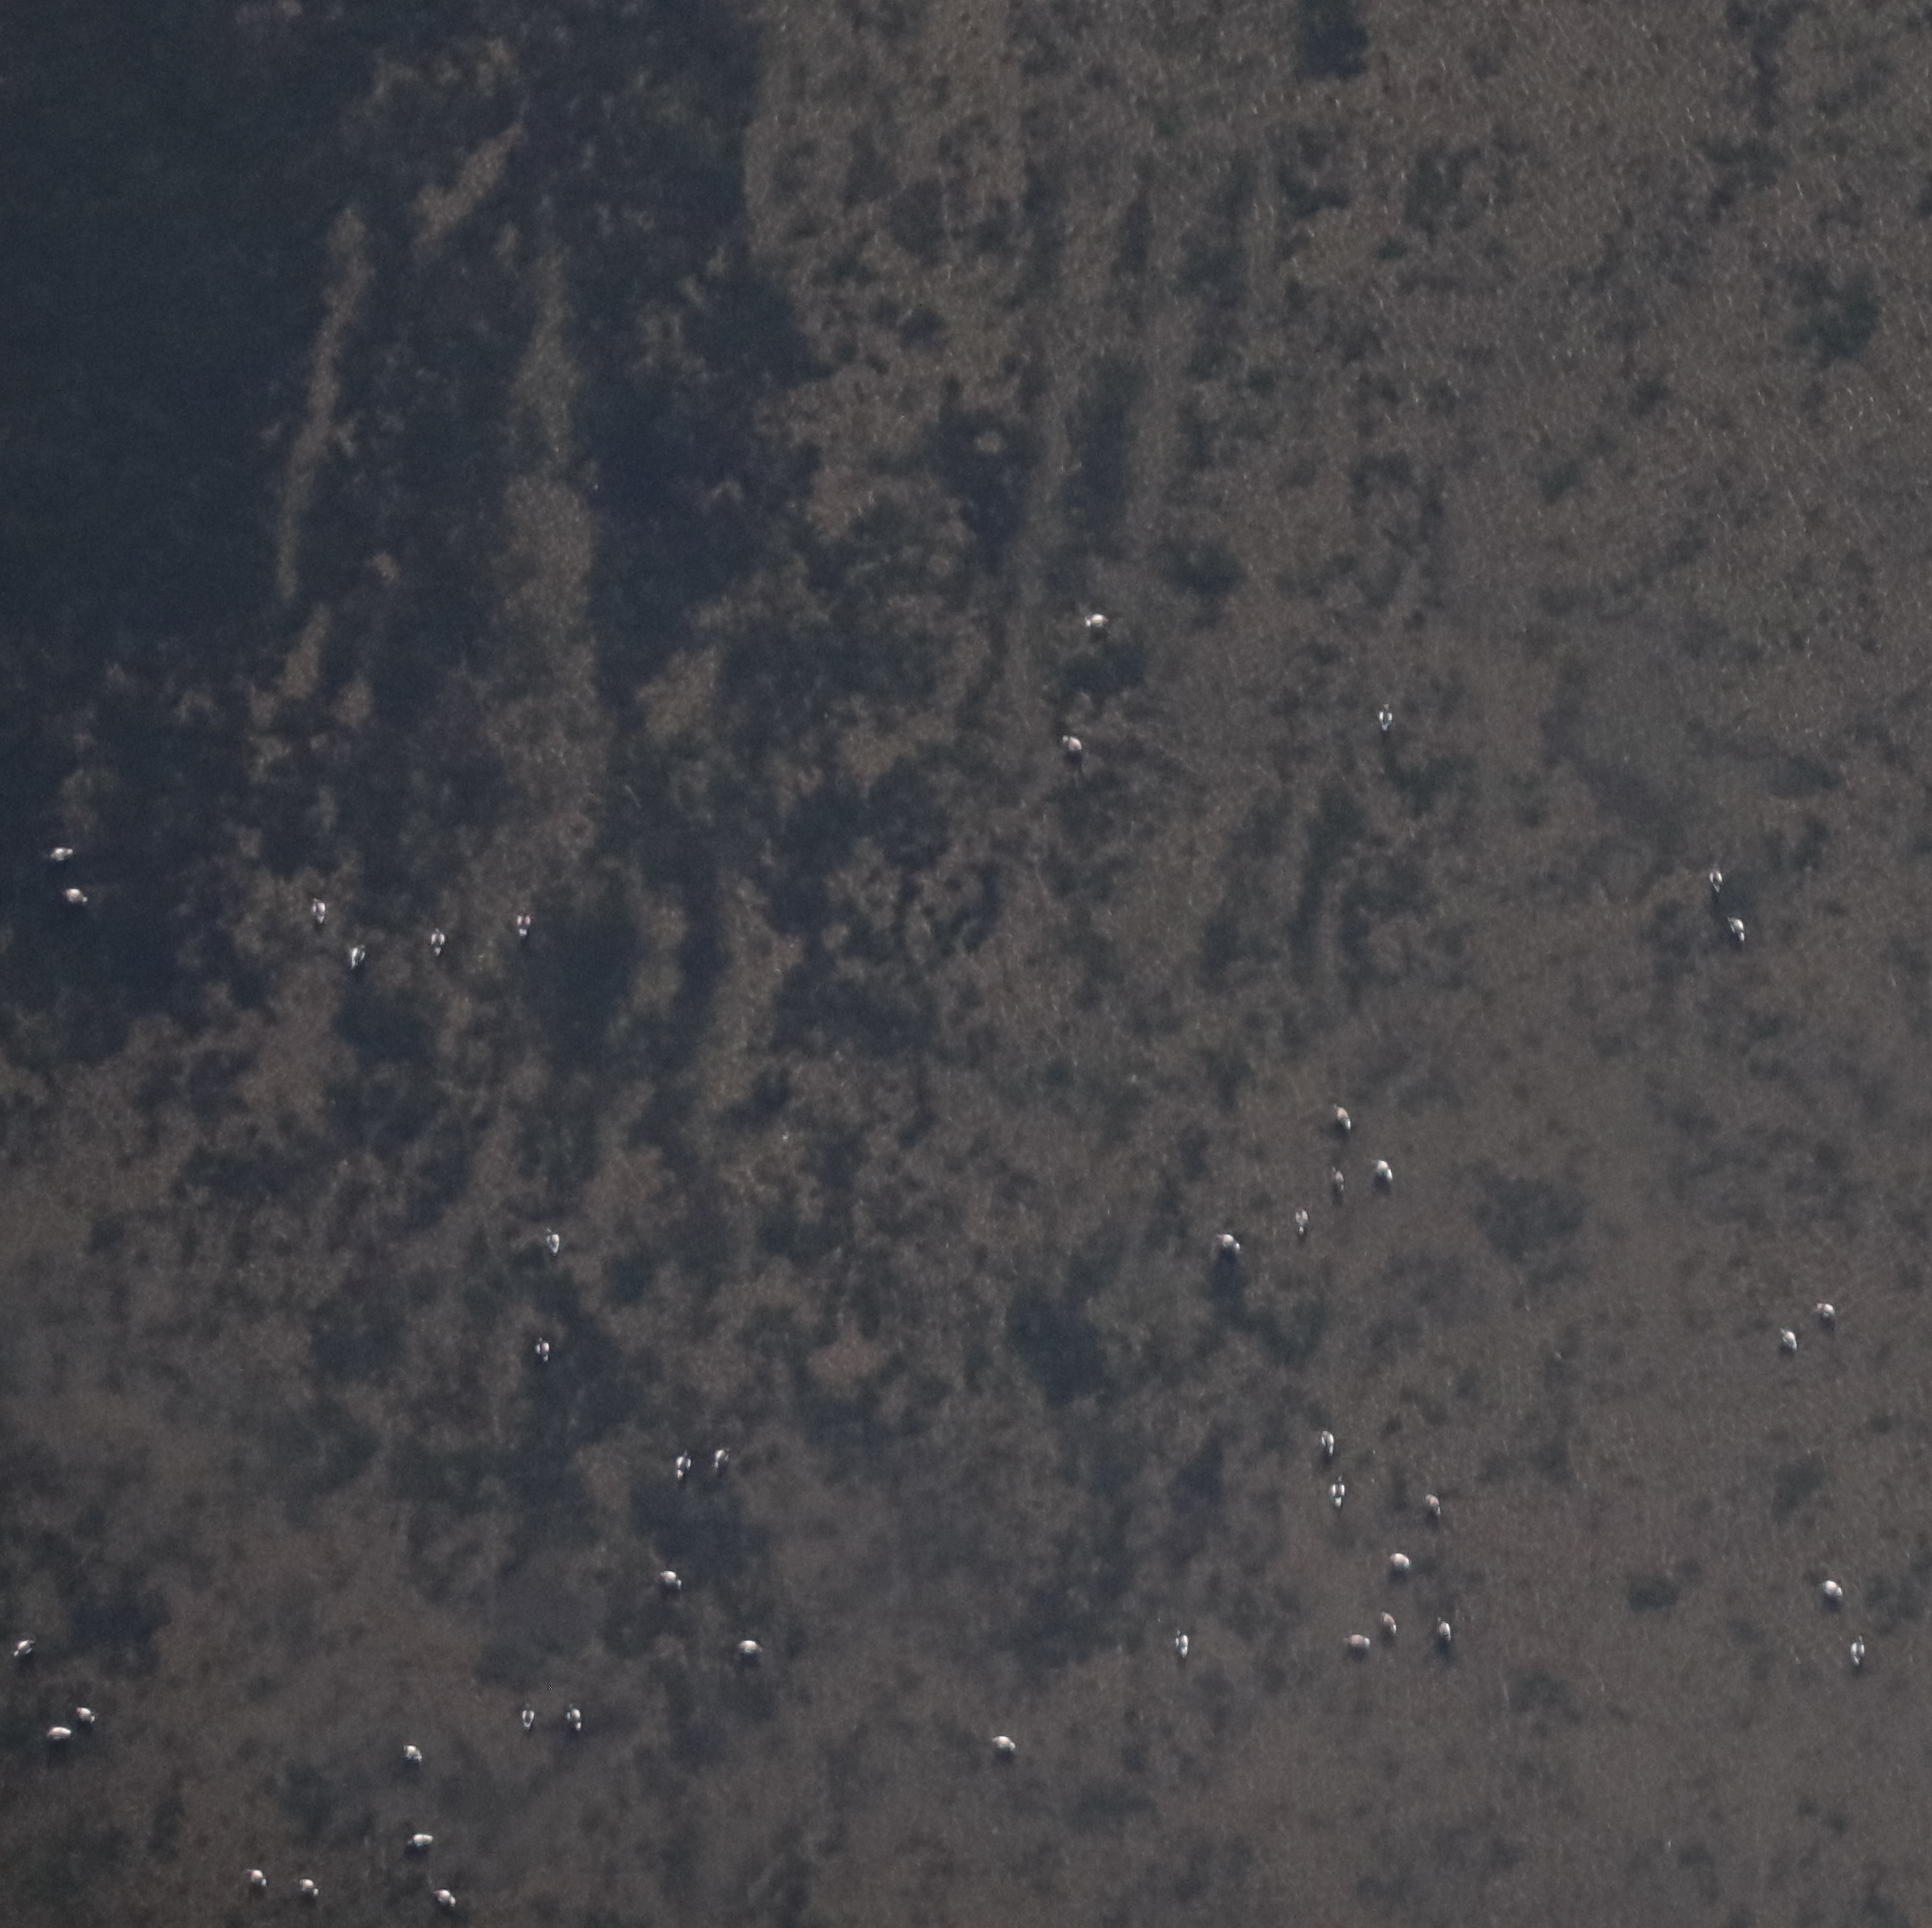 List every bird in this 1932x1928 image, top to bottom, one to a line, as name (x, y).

brant (1096, 621)
brant (1384, 717)
brant (1073, 744)
brant (63, 853)
brant (1715, 874)
brant (78, 898)
brant (319, 910)
brant (523, 924)
brant (1735, 927)
brant (438, 939)
brant (357, 956)
brant (1342, 1119)
brant (1385, 1171)
brant (1341, 1181)
brant (1302, 1217)
brant (553, 1242)
brant (1231, 1244)
brant (1826, 1311)
brant (1786, 1338)
brant (543, 1349)
brant (1327, 1442)
brant (722, 1457)
brant (683, 1464)
brant (1338, 1490)
brant (1432, 1503)
brant (1401, 1561)
brant (670, 1580)
brant (1832, 1590)
brant (1388, 1623)
brant (1443, 1629)
brant (1358, 1642)
brant (1182, 1643)
brant (750, 1647)
brant (24, 1648)
brant (1858, 1651)
brant (527, 1717)
brant (575, 1718)
brant (59, 1733)
brant (1002, 1744)
brant (411, 1753)
brant (421, 1840)
brant (257, 1878)
brant (309, 1888)
brant (443, 1897)